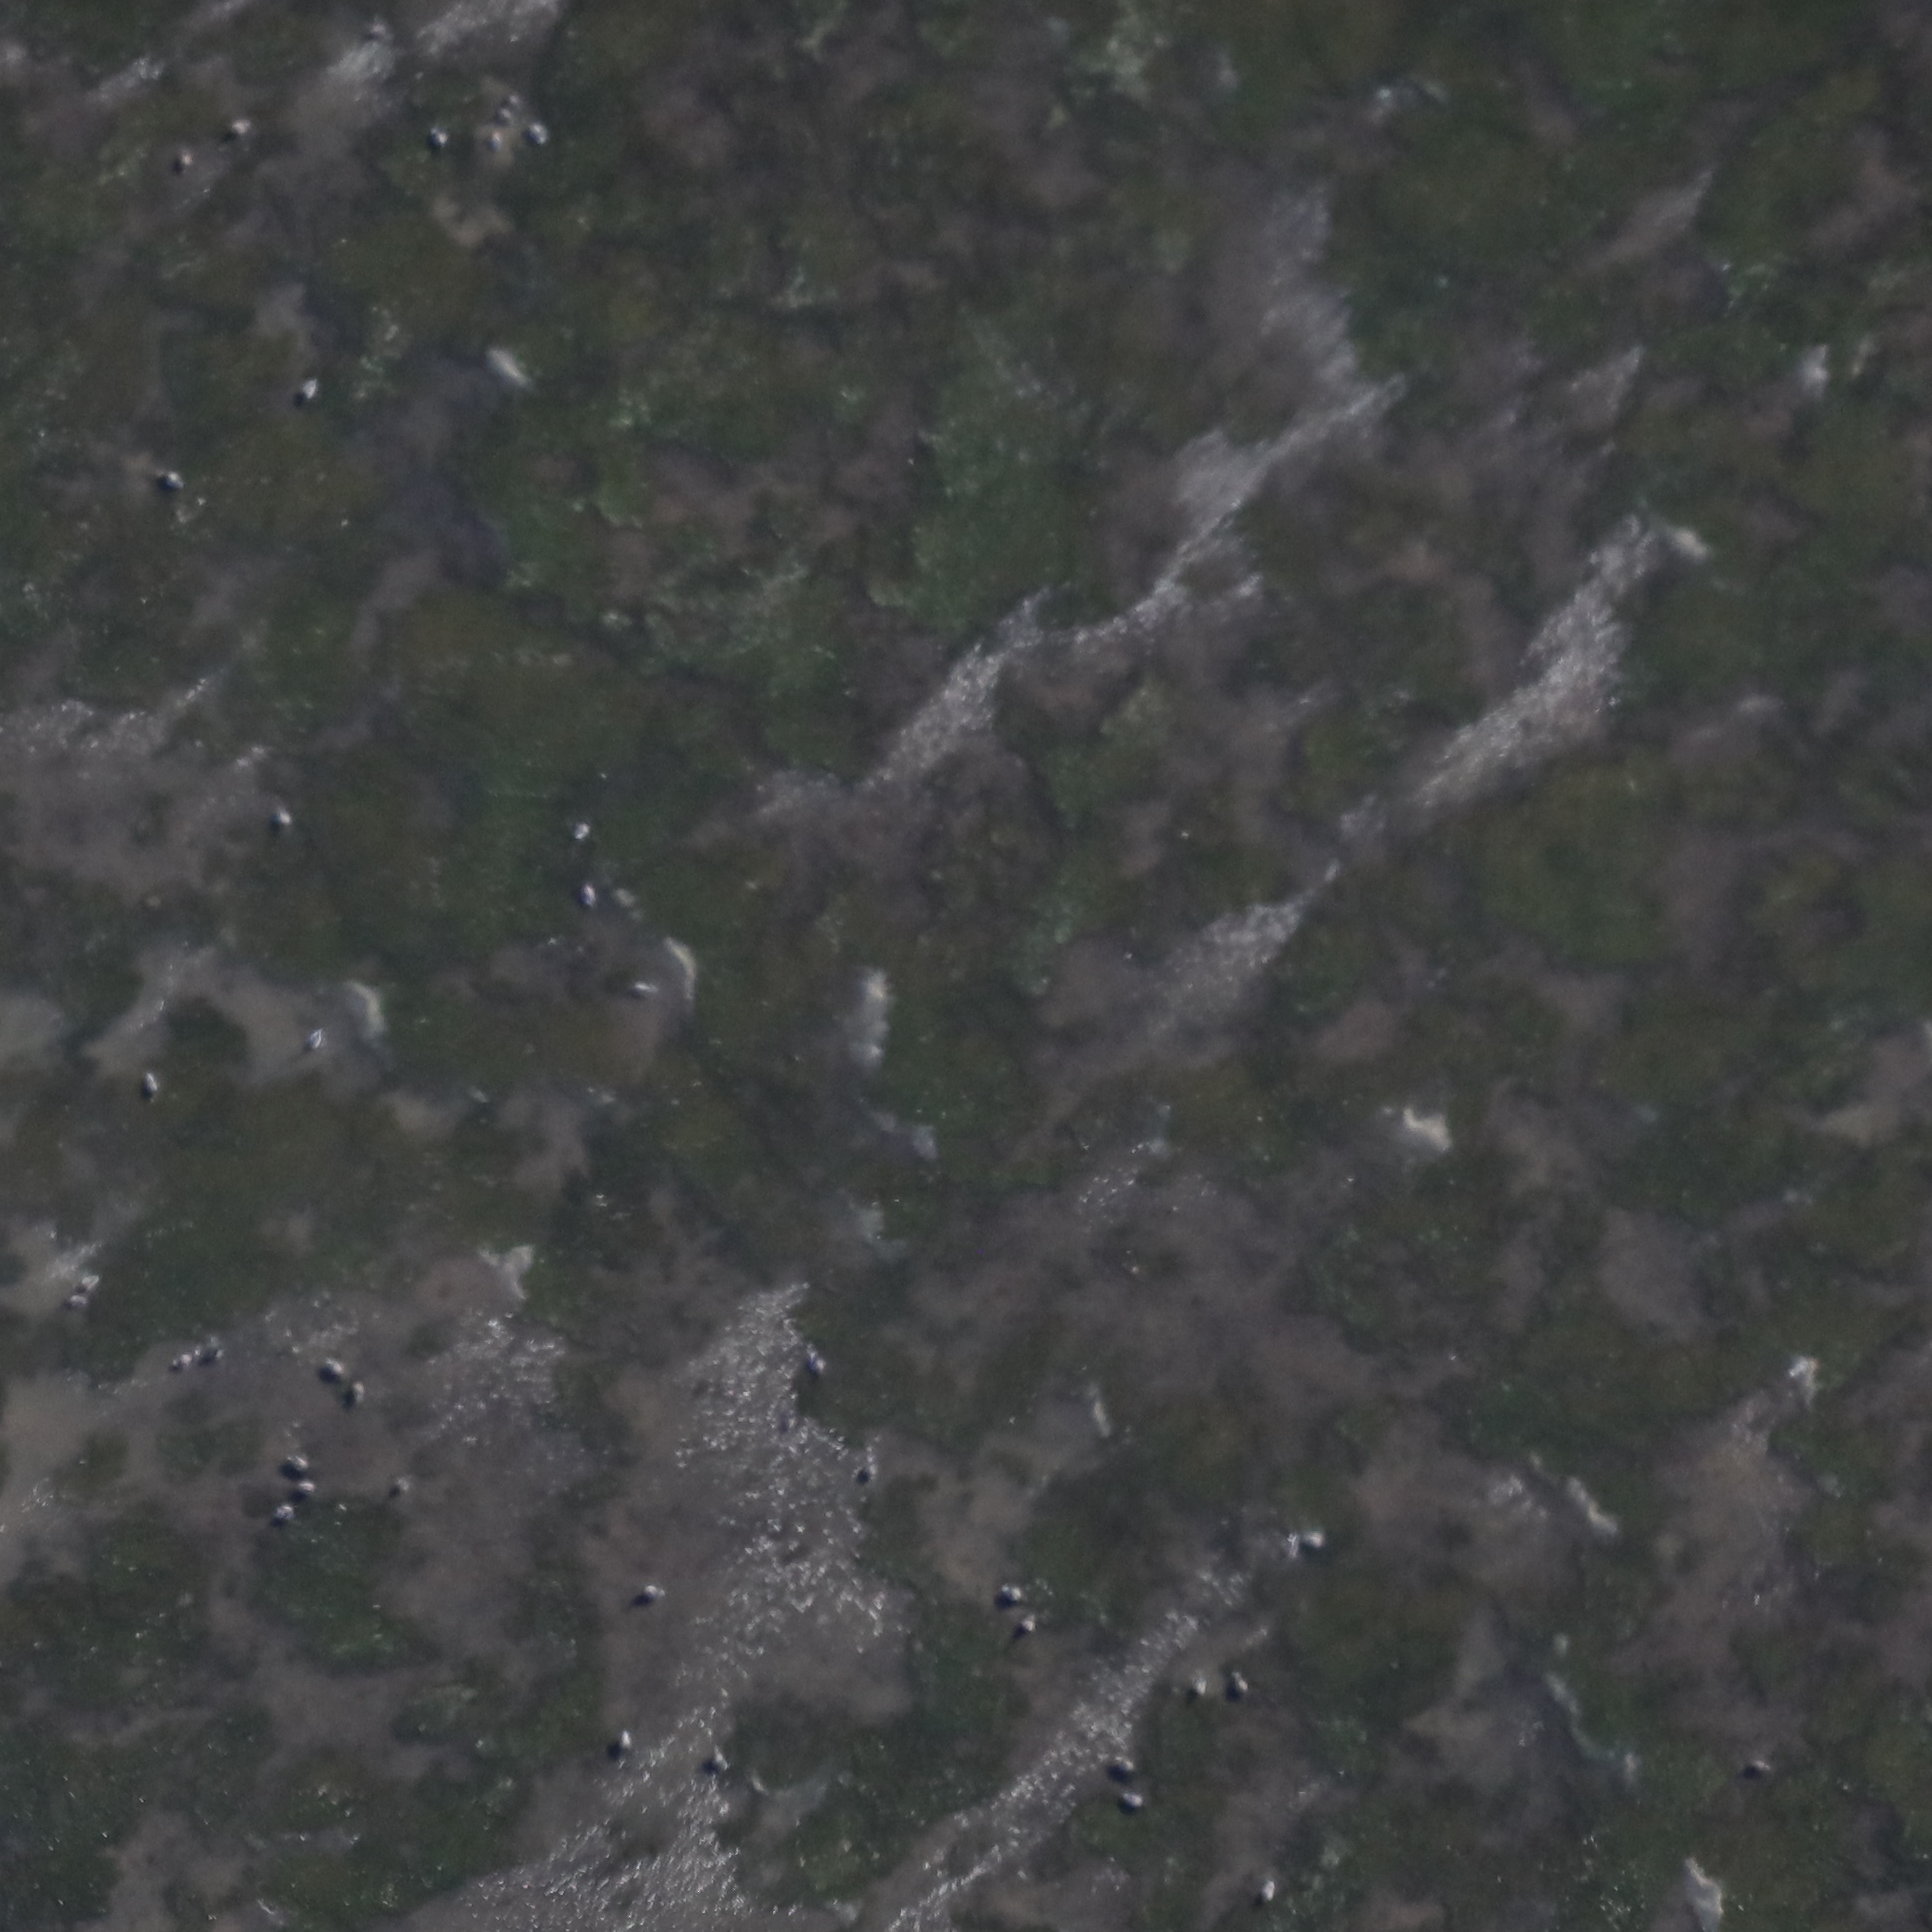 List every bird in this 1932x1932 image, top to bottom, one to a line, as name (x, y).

brant (380, 32)
brant (513, 104)
brant (506, 118)
brant (239, 128)
brant (537, 133)
brant (437, 139)
brant (493, 140)
brant (187, 163)
brant (309, 390)
brant (173, 481)
brant (285, 818)
brant (580, 830)
brant (587, 891)
brant (315, 1036)
brant (153, 1086)
brant (94, 1278)
brant (76, 1303)
brant (809, 1353)
brant (218, 1354)
brant (185, 1358)
brant (817, 1365)
brant (336, 1368)
brant (359, 1391)
brant (786, 1420)
brant (300, 1465)
brant (866, 1473)
brant (308, 1488)
brant (402, 1490)
brant (287, 1513)
brant (1317, 1539)
brant (649, 1591)
brant (1014, 1595)
brant (1030, 1626)
brant (1241, 1683)
brant (1197, 1684)
brant (625, 1742)
brant (723, 1765)
brant (1759, 1765)
brant (1125, 1767)
brant (1135, 1802)
Canada goose (1266, 1893)